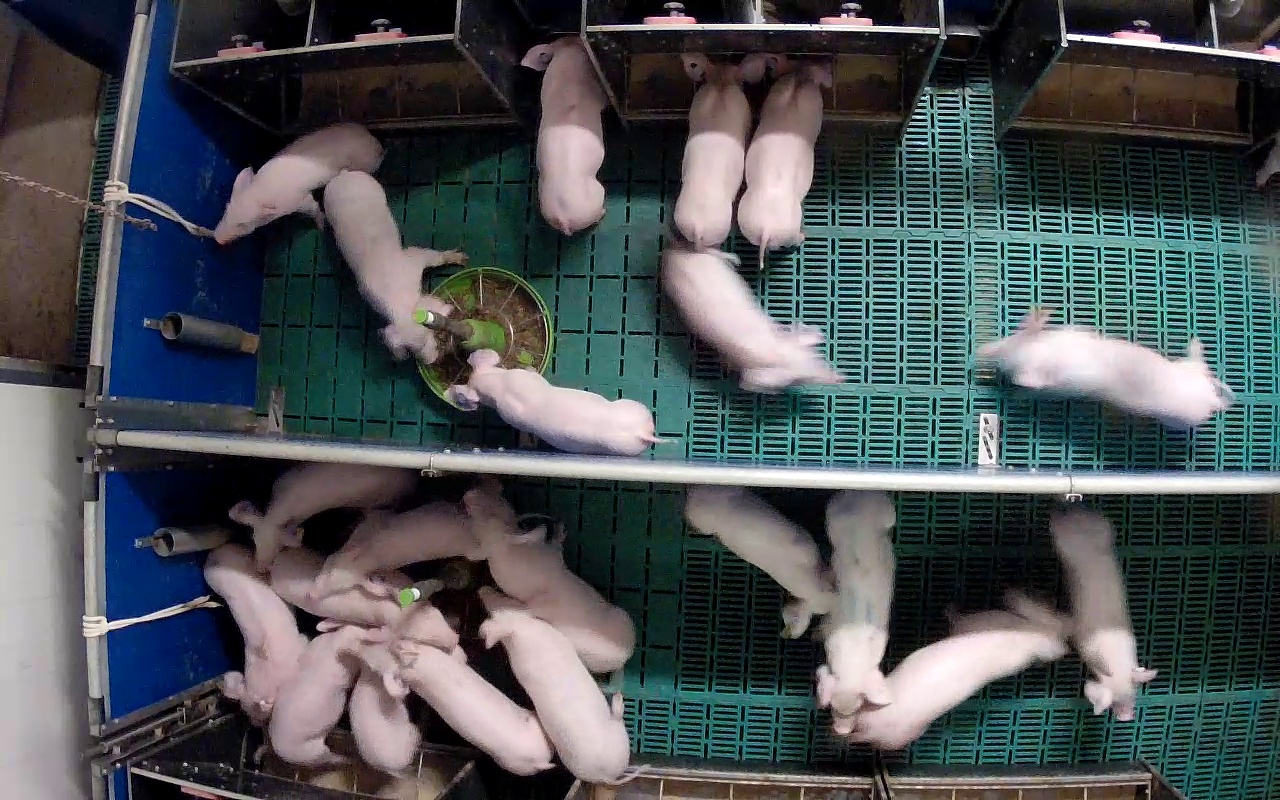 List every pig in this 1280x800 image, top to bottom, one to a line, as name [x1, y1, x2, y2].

pig [521, 35, 609, 238]
pig [672, 49, 765, 253]
pig [736, 53, 832, 272]
pig [215, 119, 382, 247]
pig [322, 168, 468, 365]
pig [659, 246, 844, 398]
pig [977, 307, 1236, 431]
pig [443, 350, 681, 454]
pig [227, 462, 418, 578]
pig [310, 475, 554, 602]
pig [686, 486, 840, 636]
pig [464, 490, 635, 674]
pig [815, 492, 899, 738]
pig [1052, 505, 1158, 725]
pig [203, 544, 309, 730]
pig [265, 548, 461, 652]
pig [477, 585, 651, 787]
pig [852, 588, 1082, 749]
pig [268, 620, 369, 769]
pig [337, 639, 558, 778]
pig [348, 675, 424, 783]